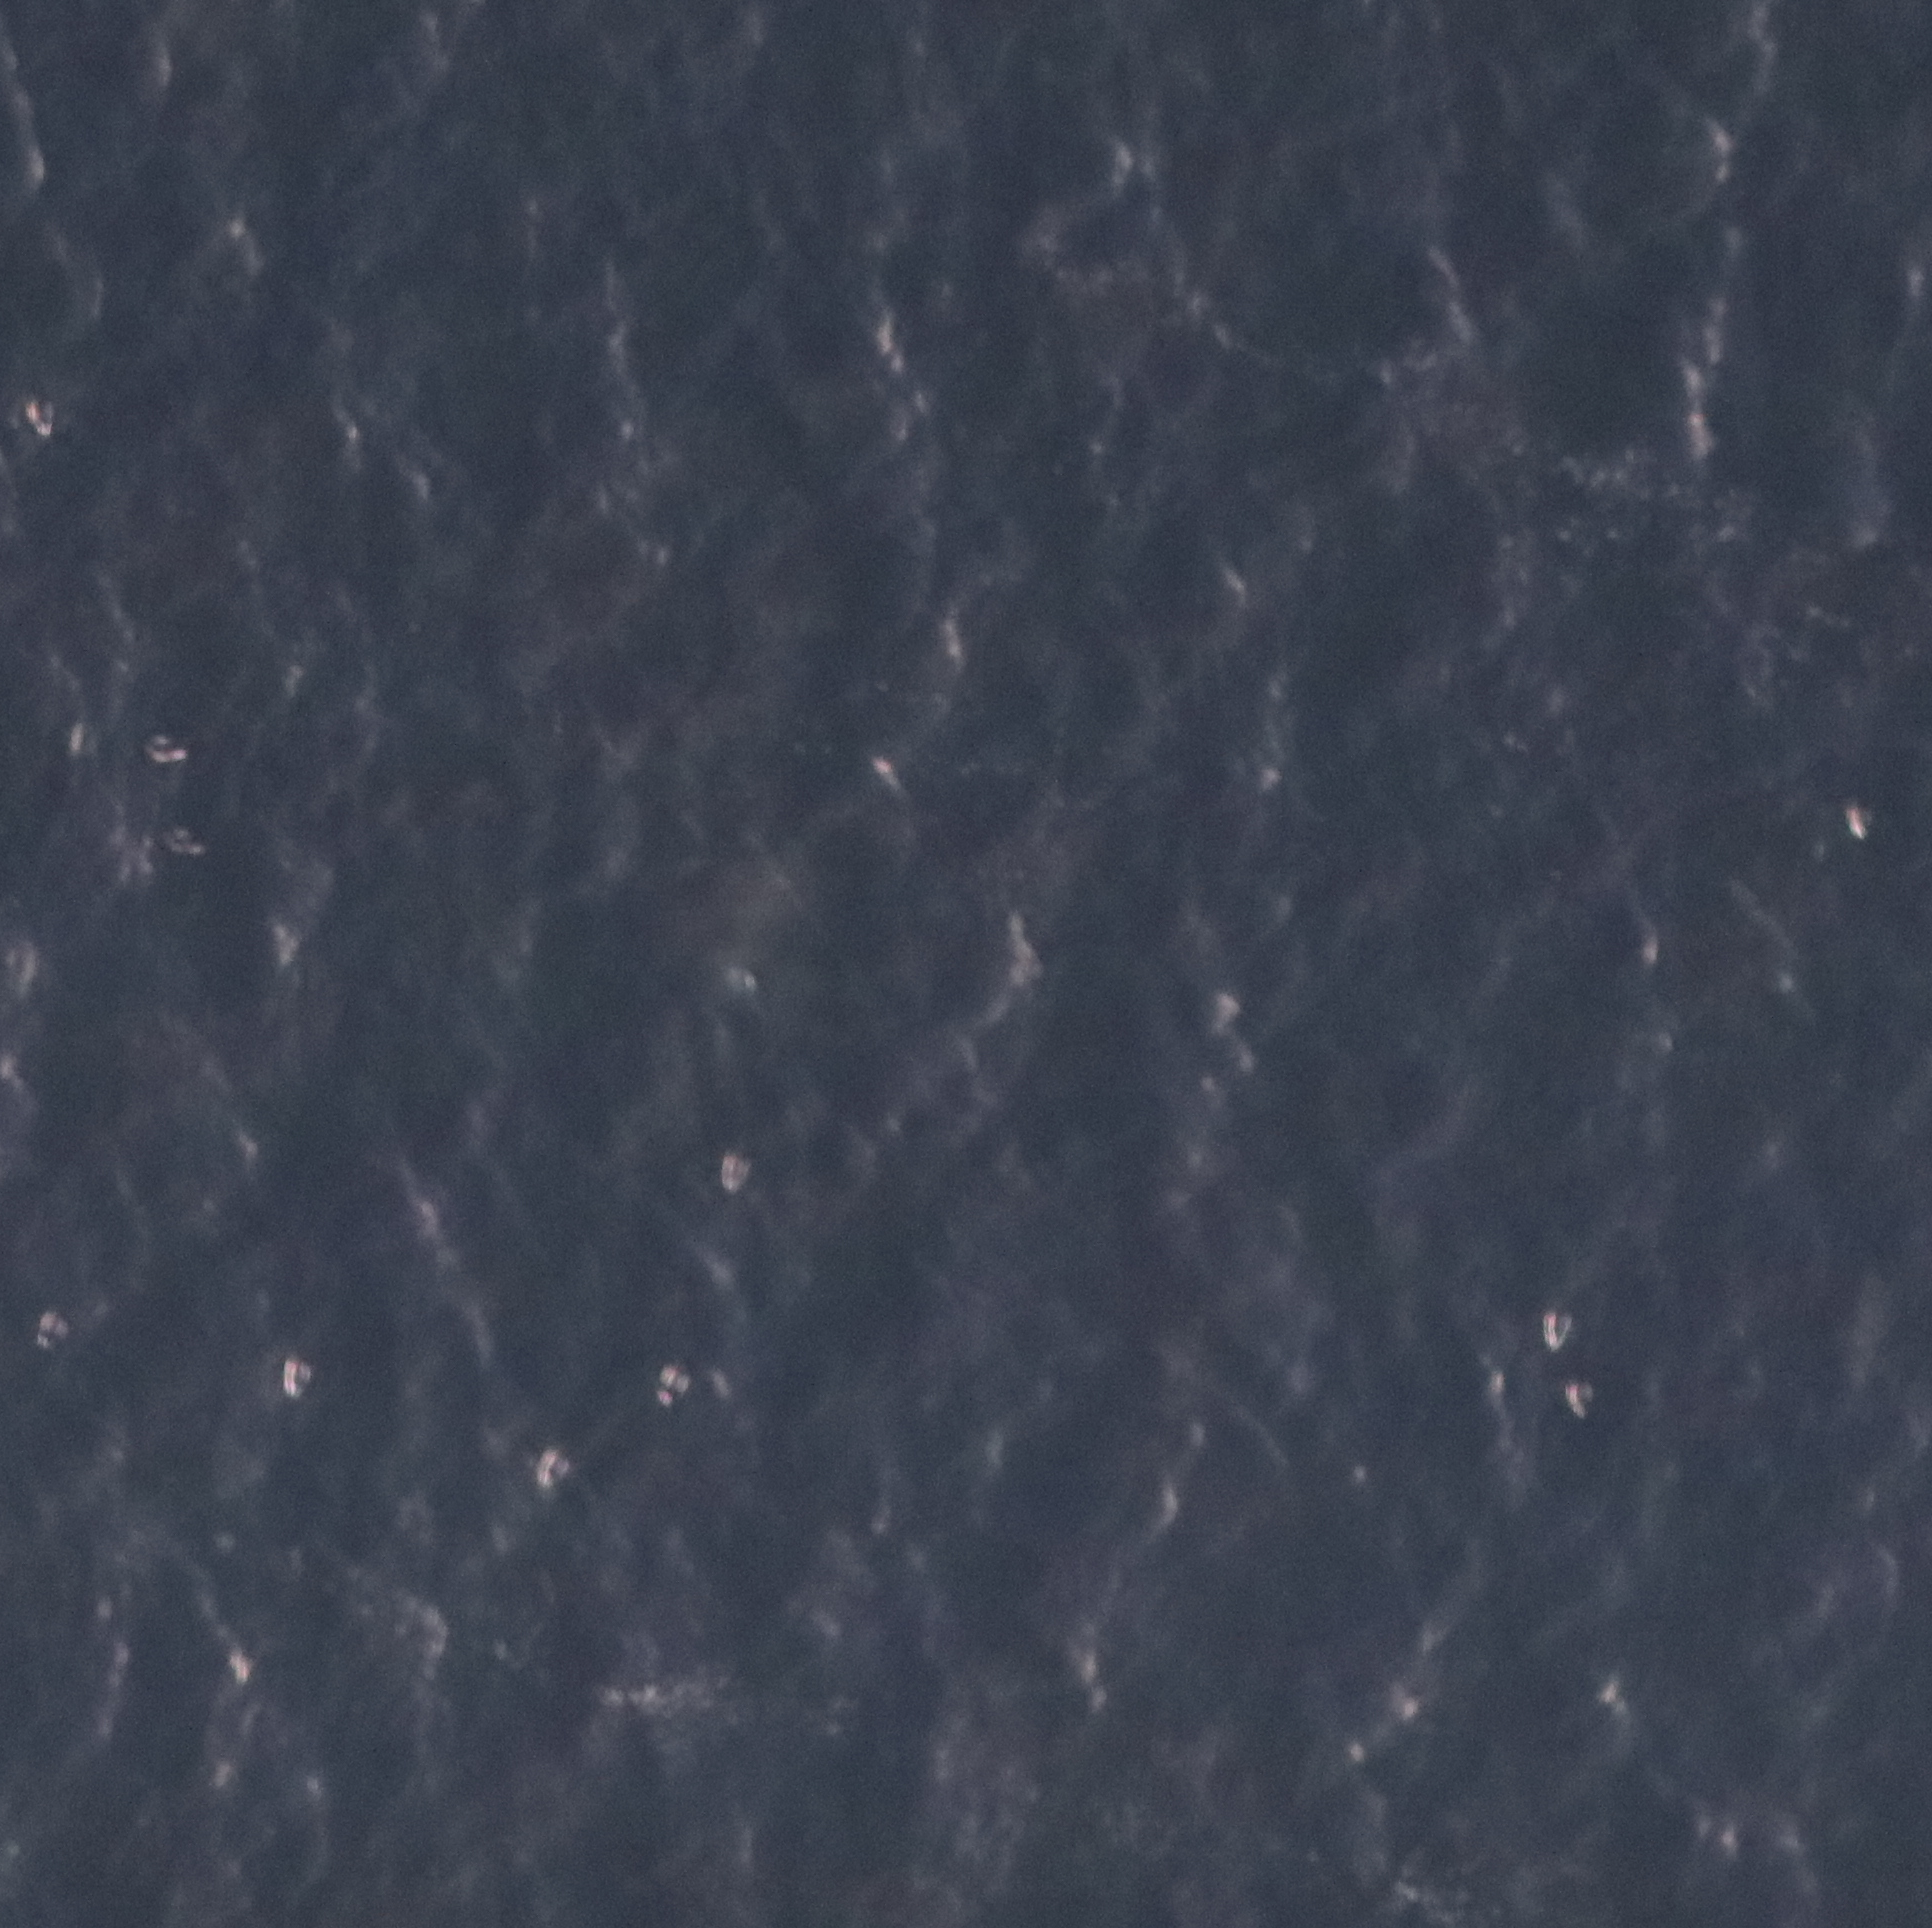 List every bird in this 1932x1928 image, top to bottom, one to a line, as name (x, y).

brant (38, 412)
brant (165, 746)
brant (1858, 817)
brant (182, 843)
other bird (738, 1172)
brant (50, 1325)
brant (1556, 1327)
brant (299, 1375)
brant (673, 1386)
brant (1582, 1399)
brant (556, 1468)